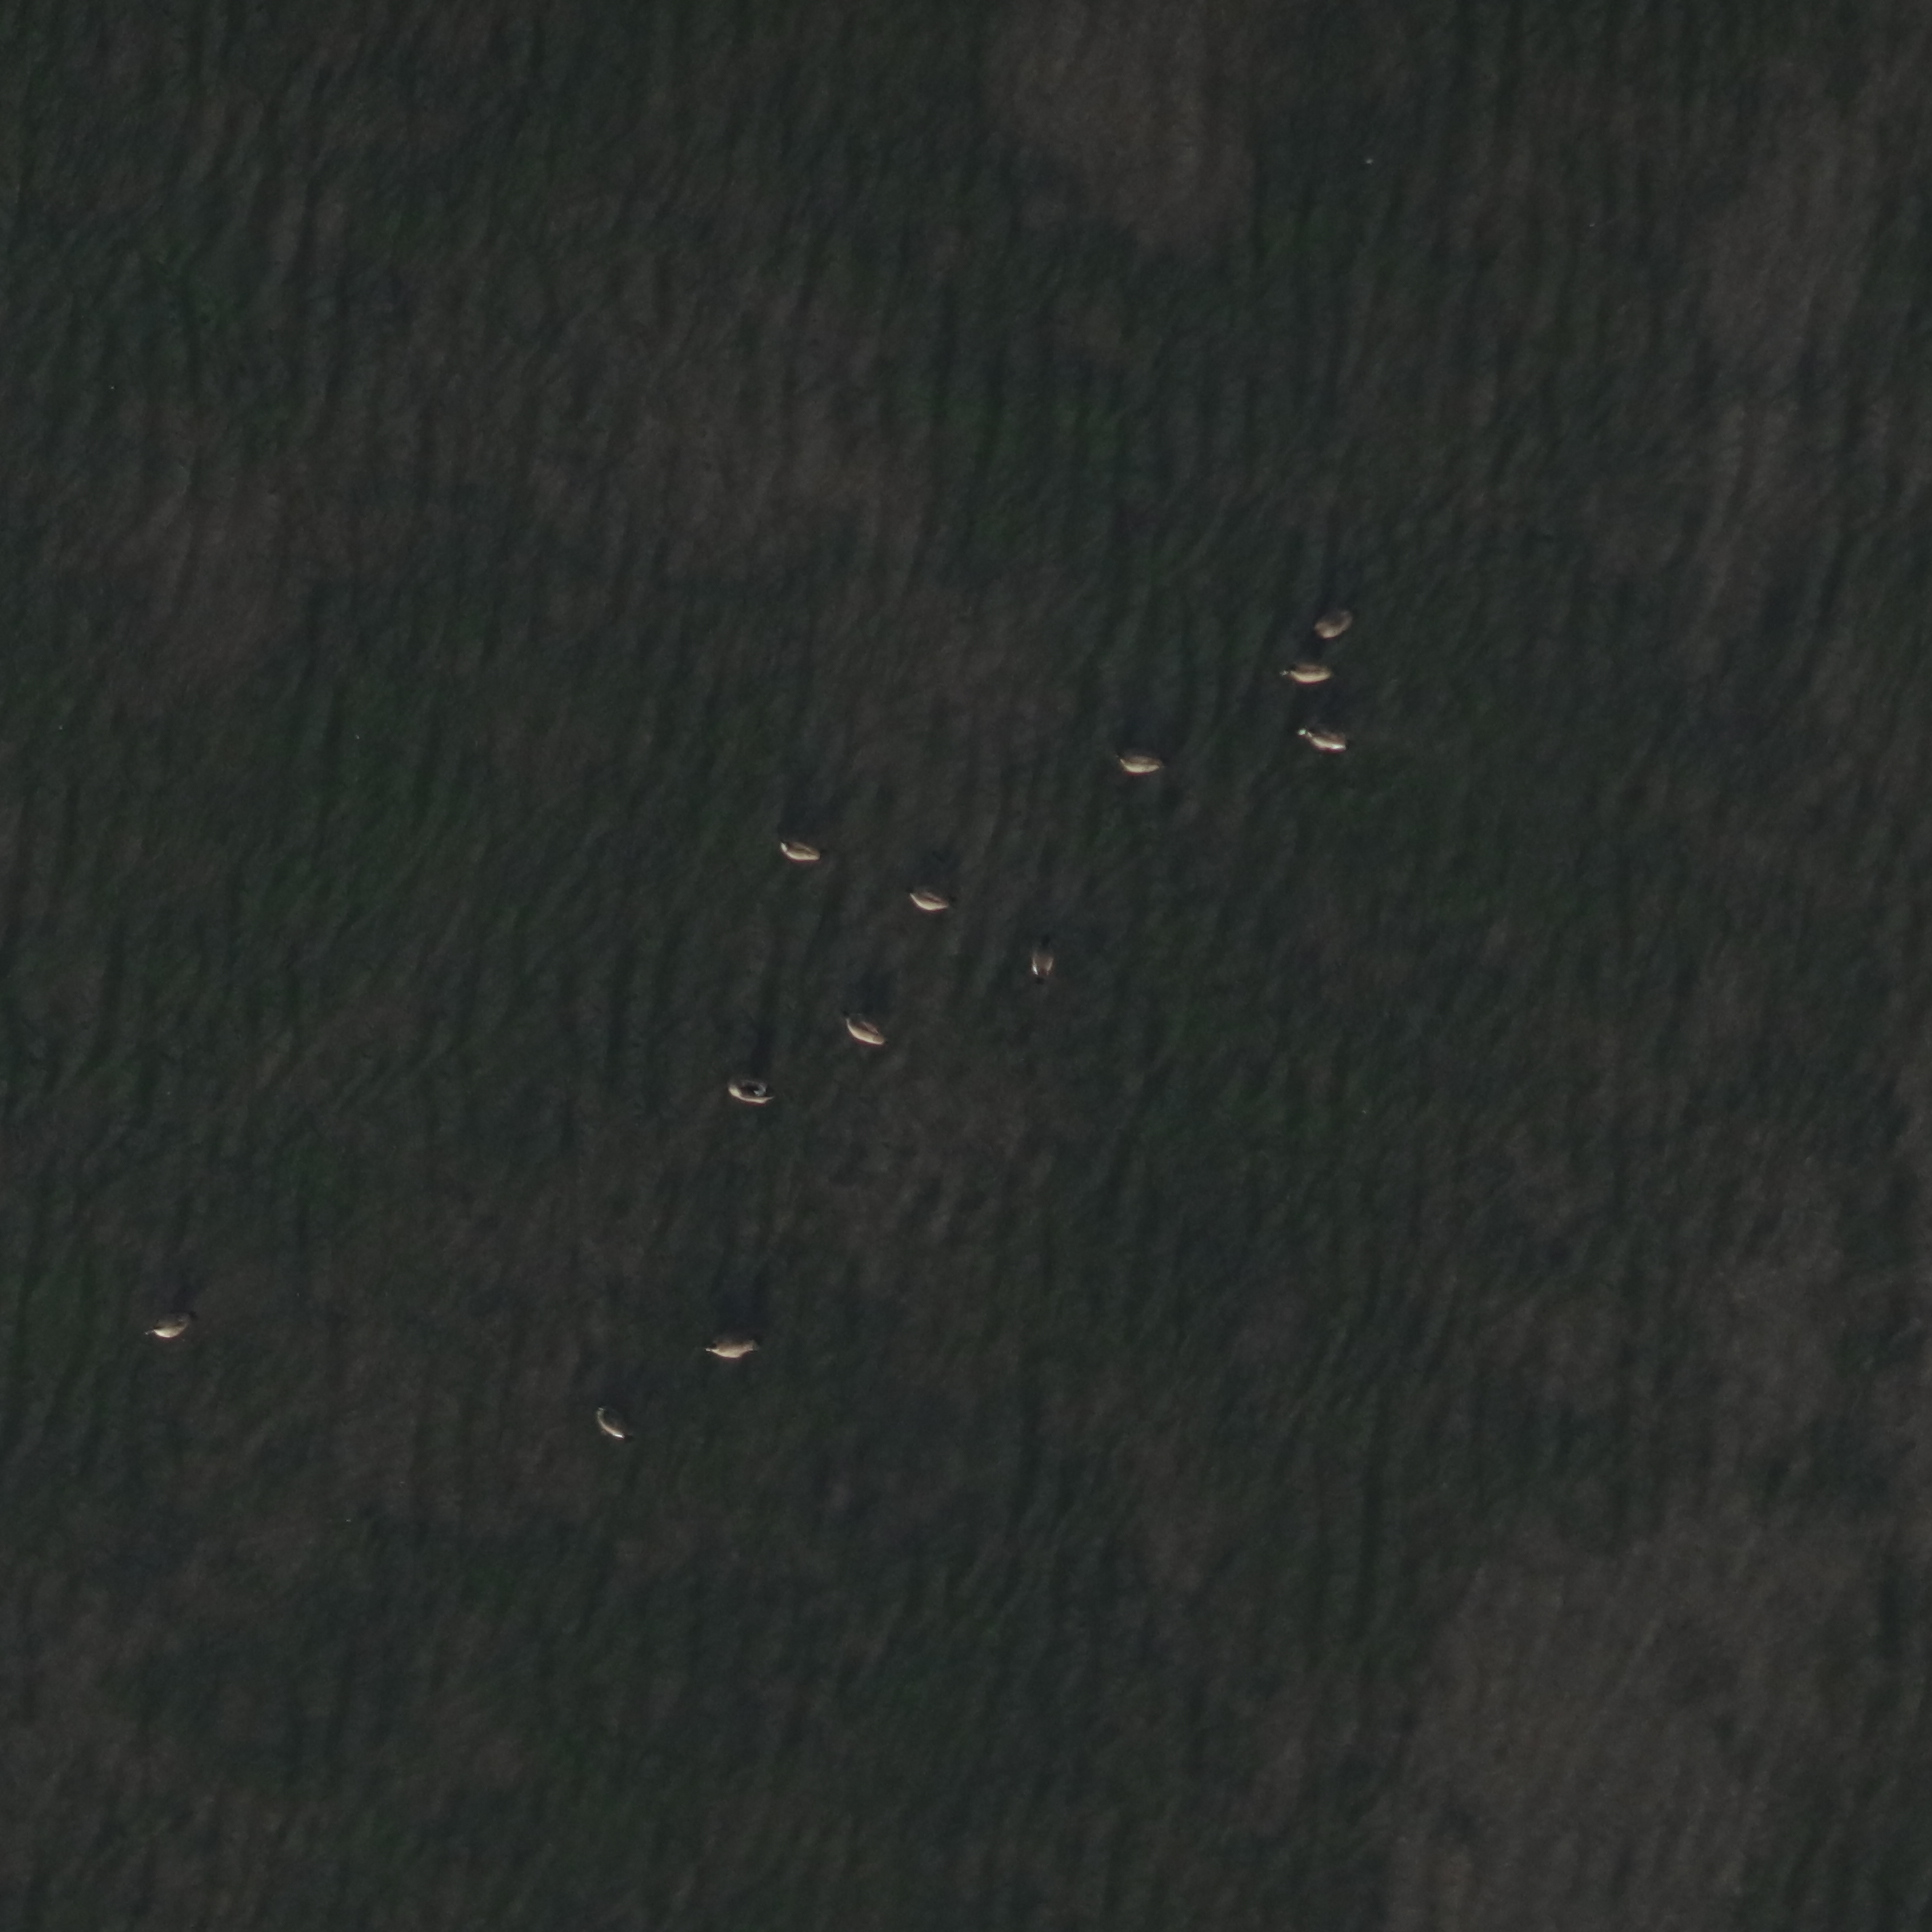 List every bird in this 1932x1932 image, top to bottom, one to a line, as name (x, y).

Canada goose (1332, 623)
Canada goose (1306, 670)
Canada goose (1323, 738)
Canada goose (1139, 762)
Canada goose (802, 852)
Canada goose (929, 900)
Canada goose (1045, 958)
Canada goose (864, 1030)
Canada goose (748, 1089)
Canada goose (170, 1325)
Canada goose (732, 1348)
Canada goose (613, 1424)